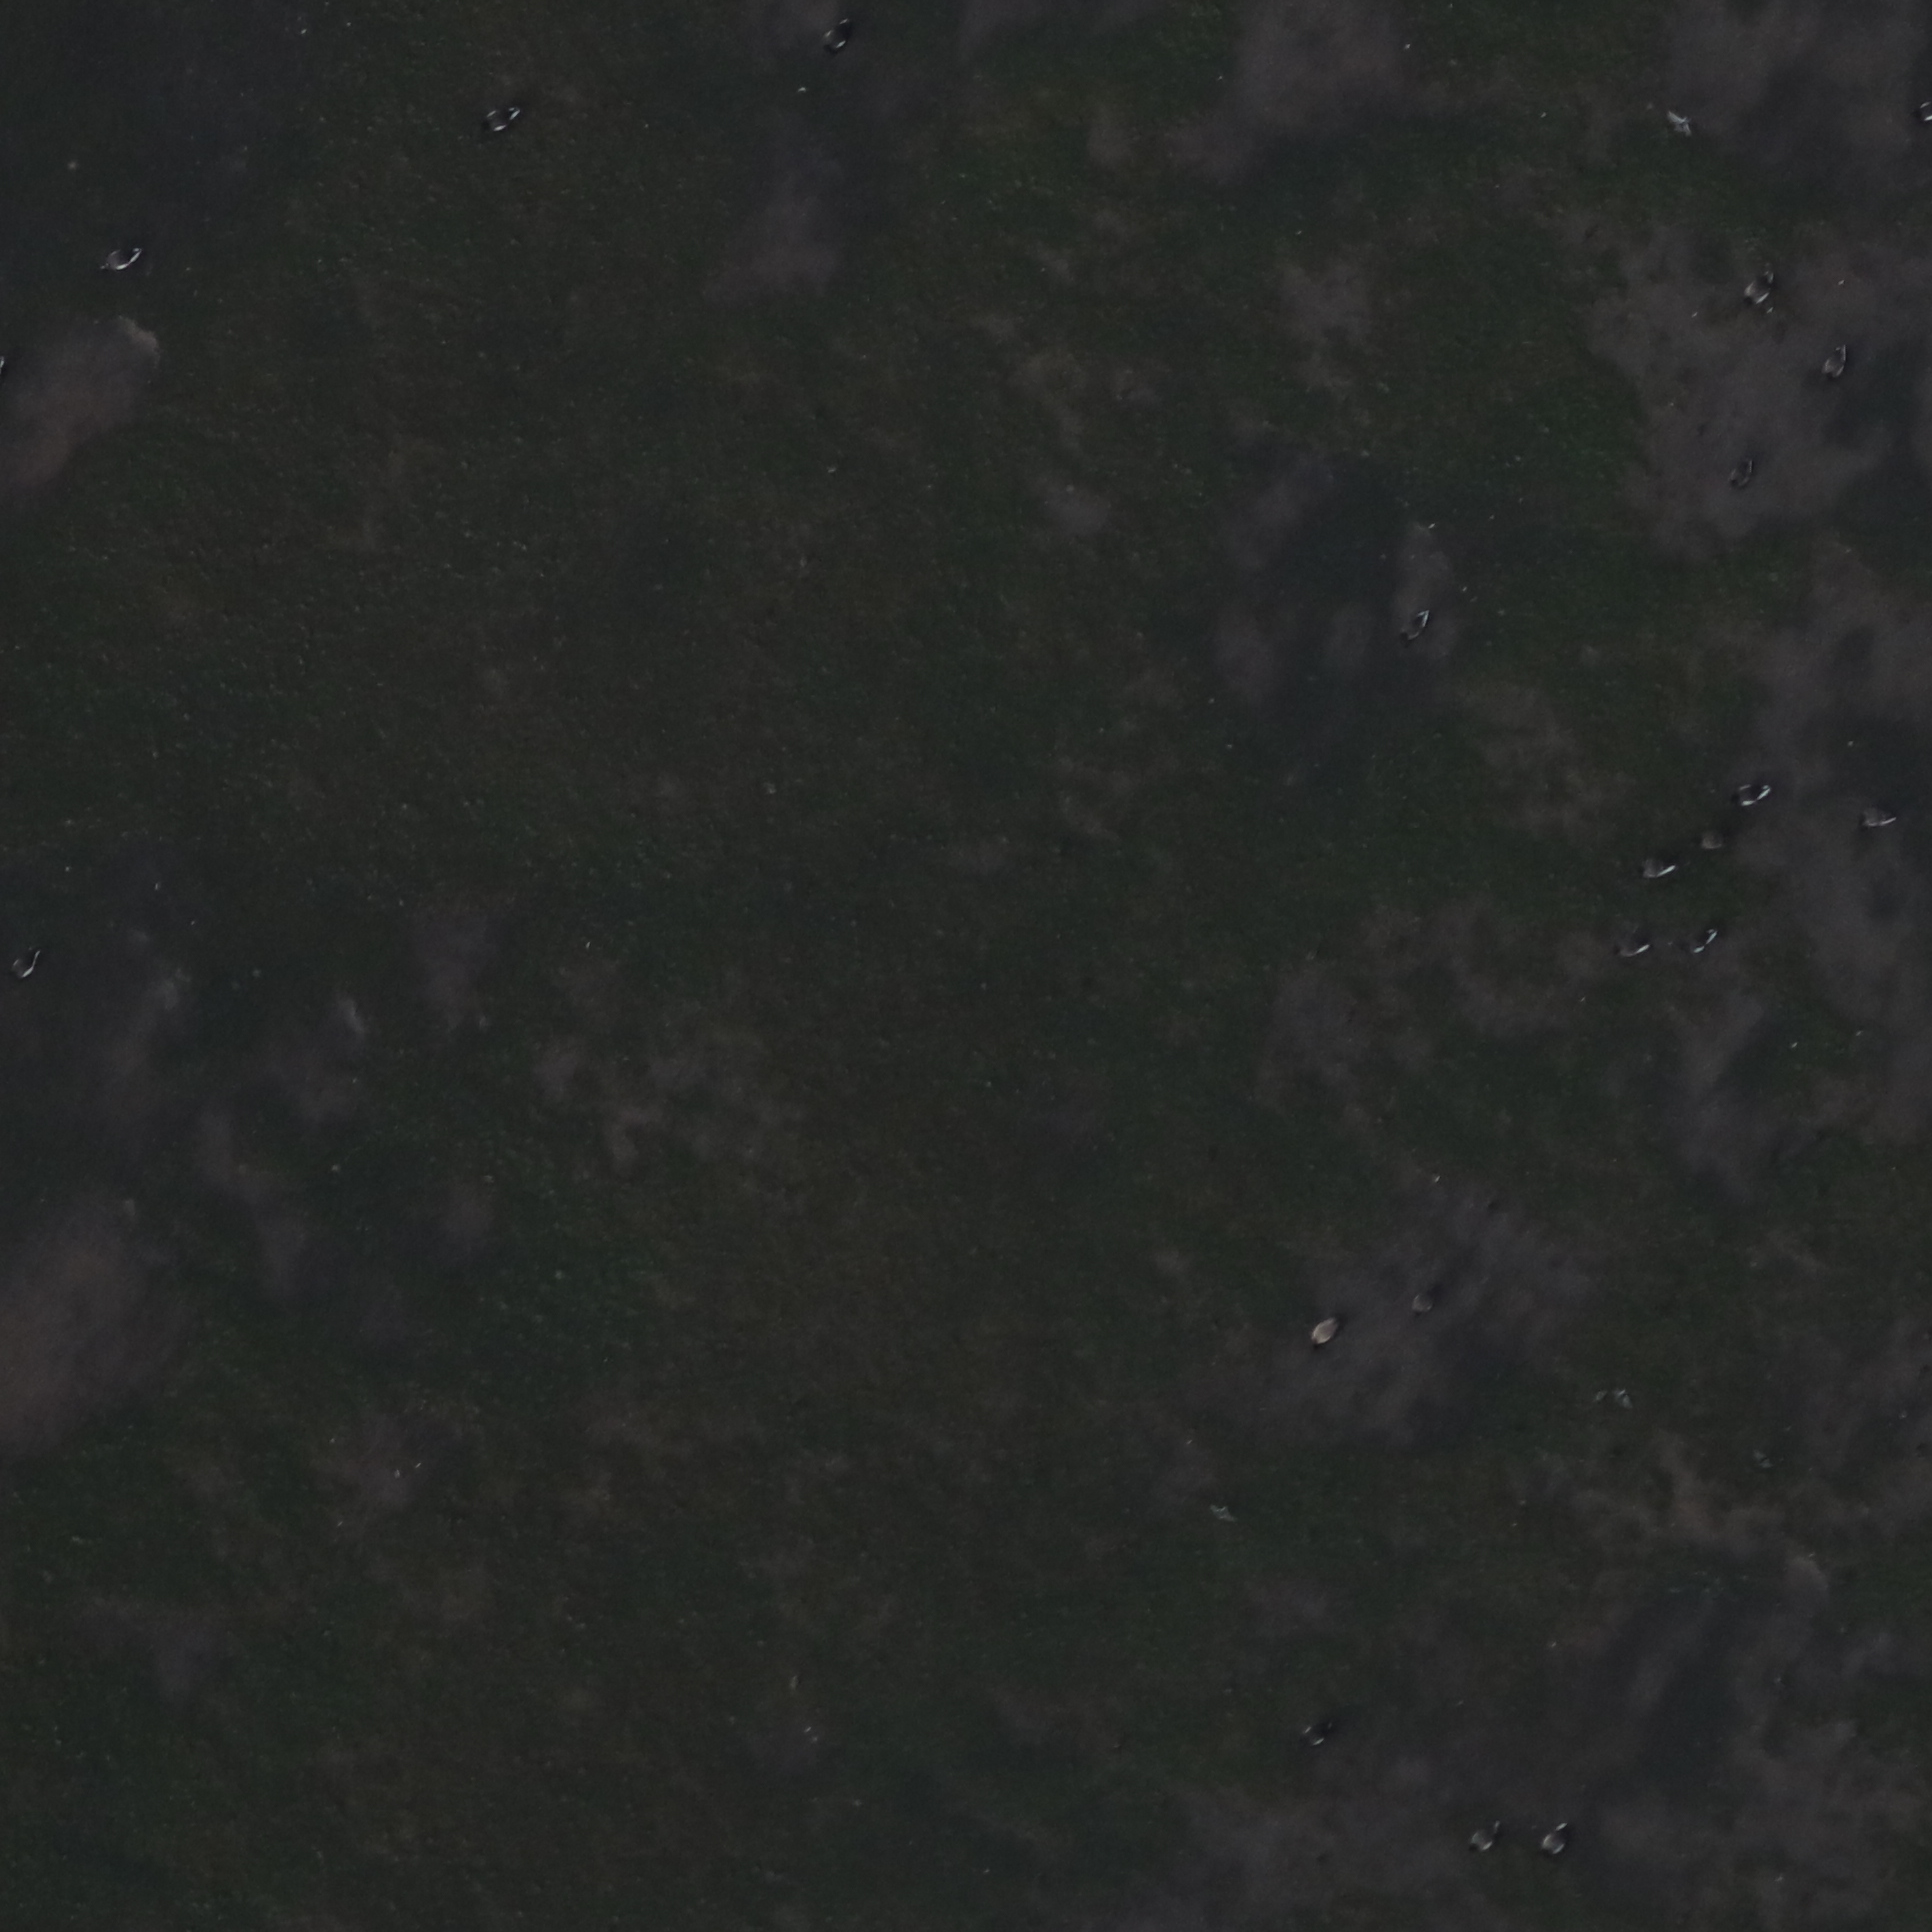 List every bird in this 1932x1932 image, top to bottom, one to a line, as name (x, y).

brant (831, 36)
brant (504, 119)
brant (127, 261)
brant (1758, 289)
brant (1837, 365)
brant (1739, 474)
brant (1415, 626)
brant (1754, 792)
brant (1870, 817)
brant (1715, 837)
brant (1658, 871)
brant (1696, 946)
brant (1632, 948)
brant (24, 965)
brant (1420, 1303)
brant (1324, 1332)
brant (1314, 1735)
brant (1485, 1831)
brant (1554, 1839)